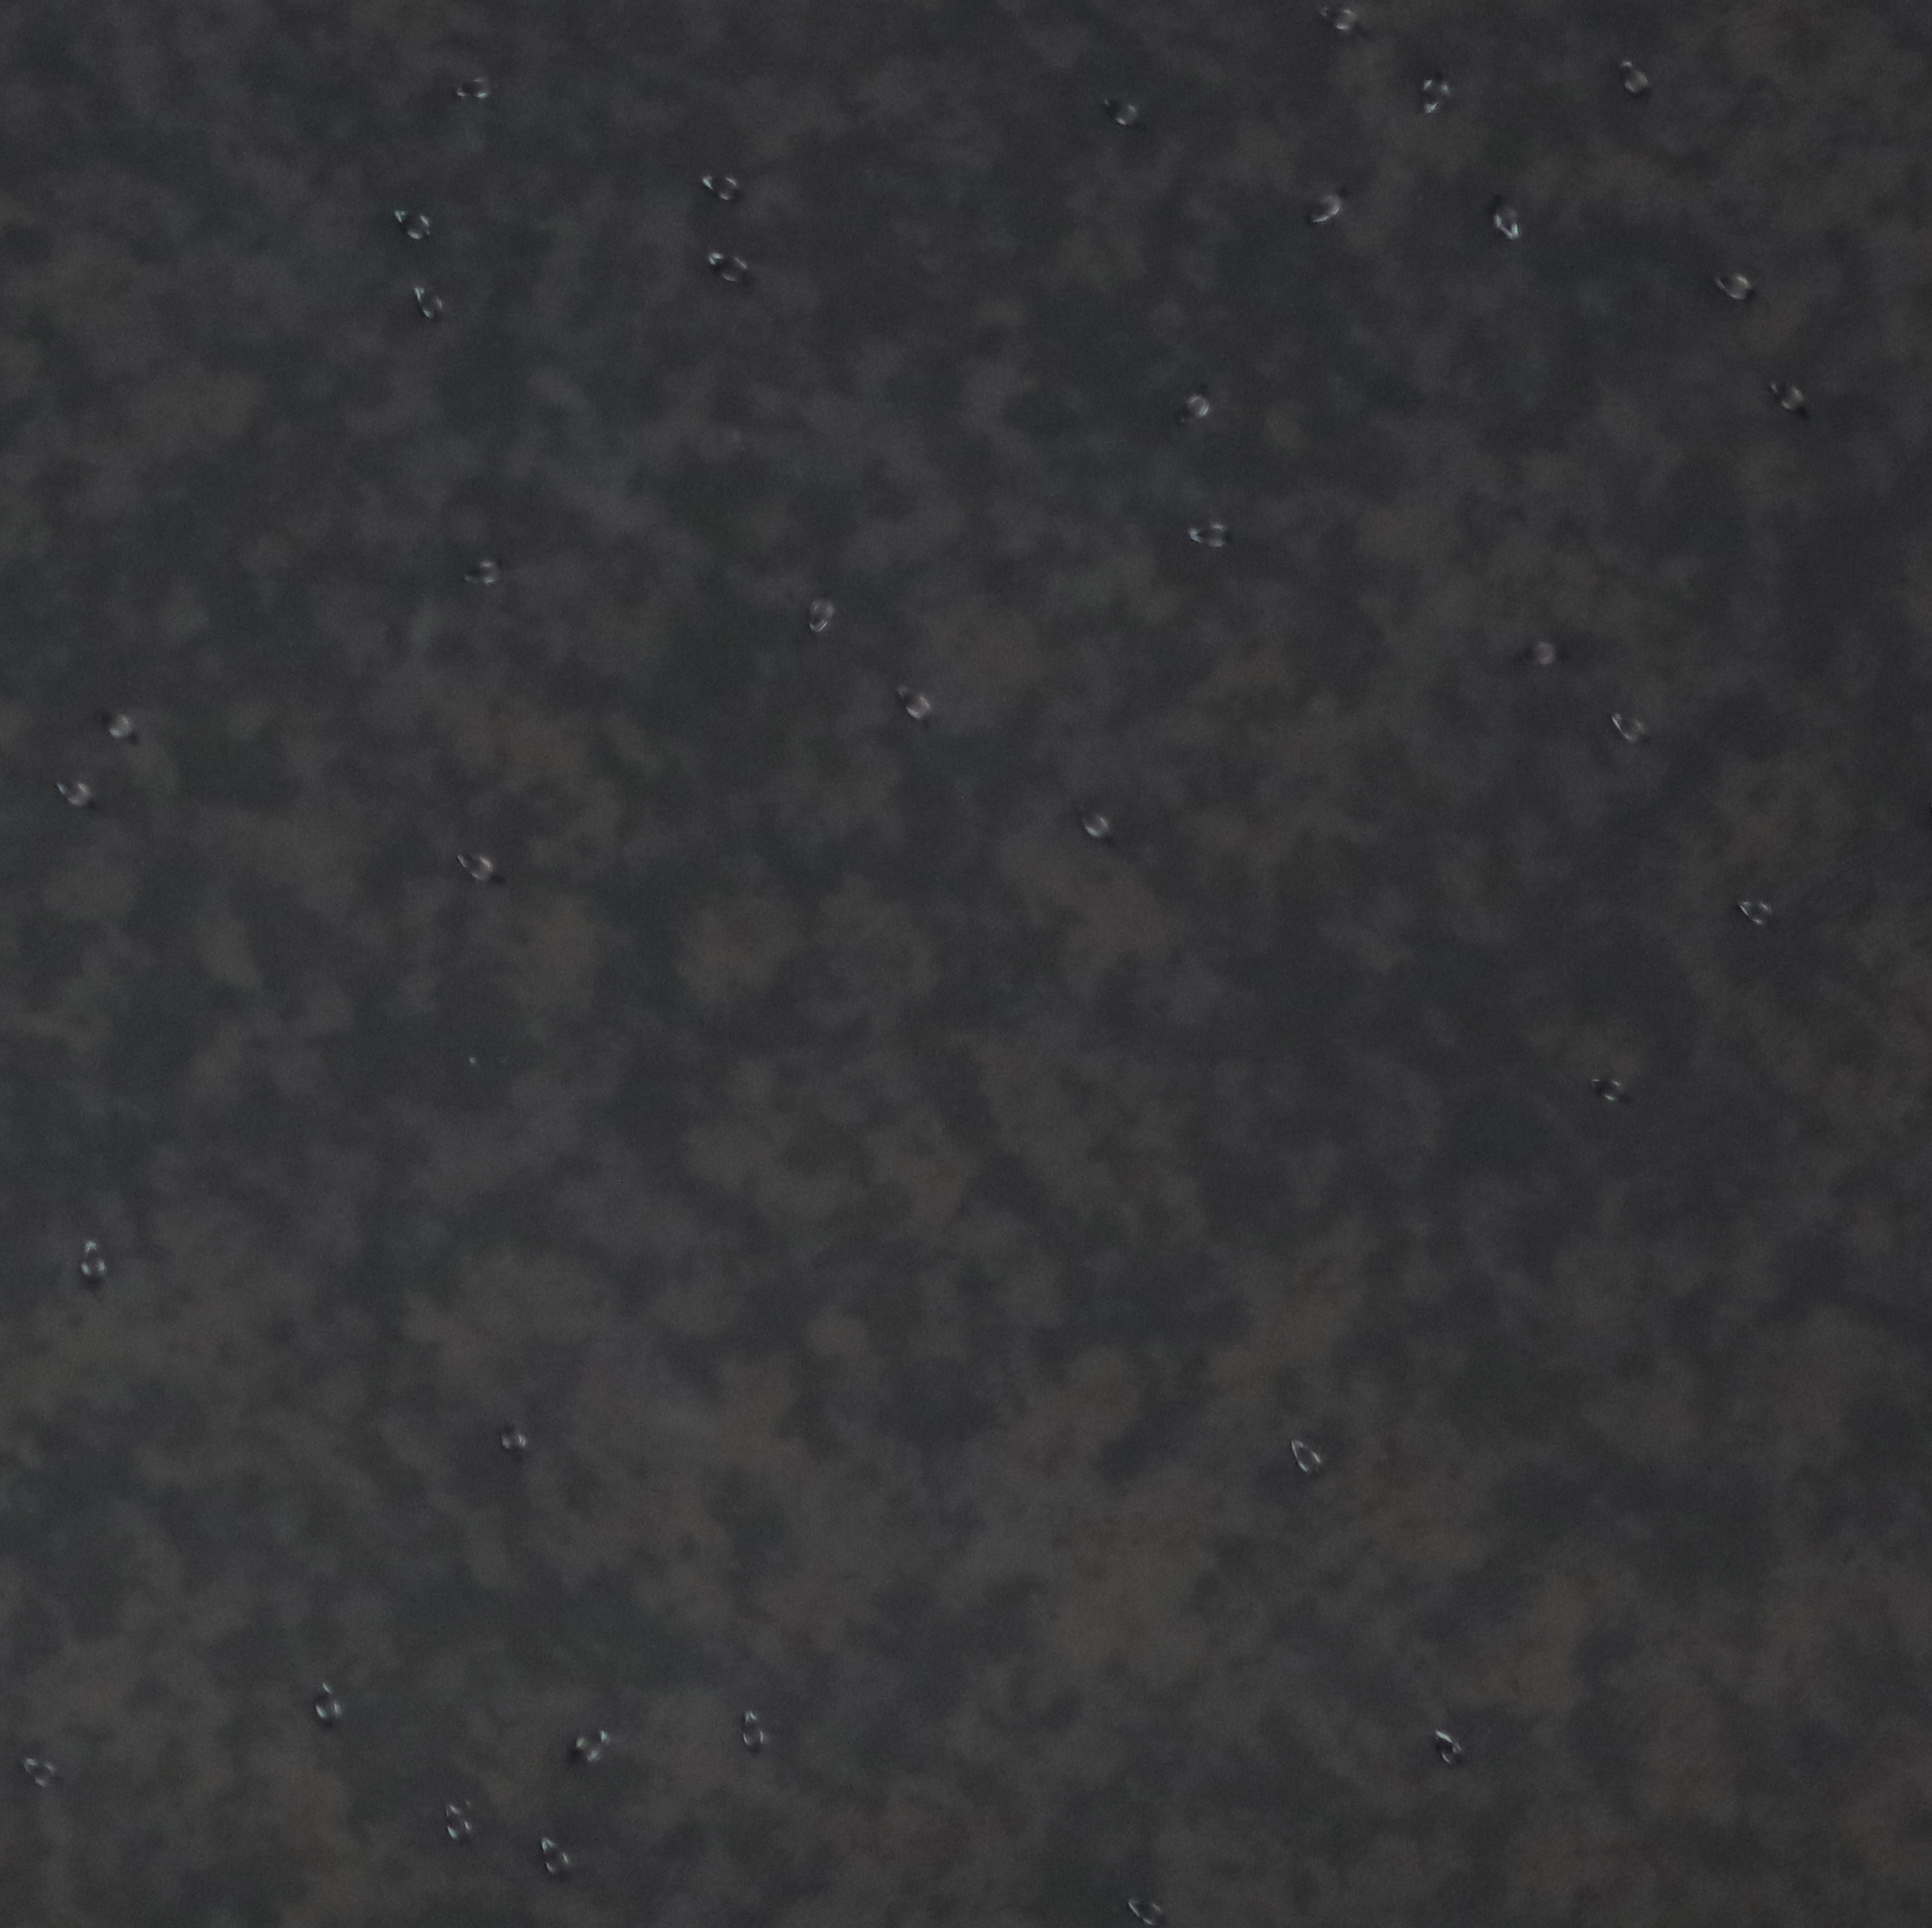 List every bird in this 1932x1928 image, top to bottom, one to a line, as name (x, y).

brant (1340, 13)
brant (1632, 79)
brant (476, 86)
brant (1433, 91)
brant (1126, 116)
brant (723, 187)
brant (1327, 203)
brant (1509, 220)
brant (415, 227)
brant (730, 267)
brant (1736, 287)
brant (428, 303)
brant (1788, 400)
brant (1195, 404)
brant (1211, 536)
brant (479, 566)
brant (822, 613)
brant (1544, 652)
brant (919, 705)
brant (121, 727)
brant (1631, 730)
brant (77, 792)
brant (1098, 825)
brant (480, 869)
brant (1754, 911)
brant (1604, 1090)
brant (94, 1265)
brant (513, 1441)
brant (1306, 1458)
brant (328, 1706)
brant (757, 1732)
brant (588, 1750)
brant (1448, 1750)
brant (39, 1773)
brant (459, 1824)
brant (555, 1859)
brant (1139, 1914)